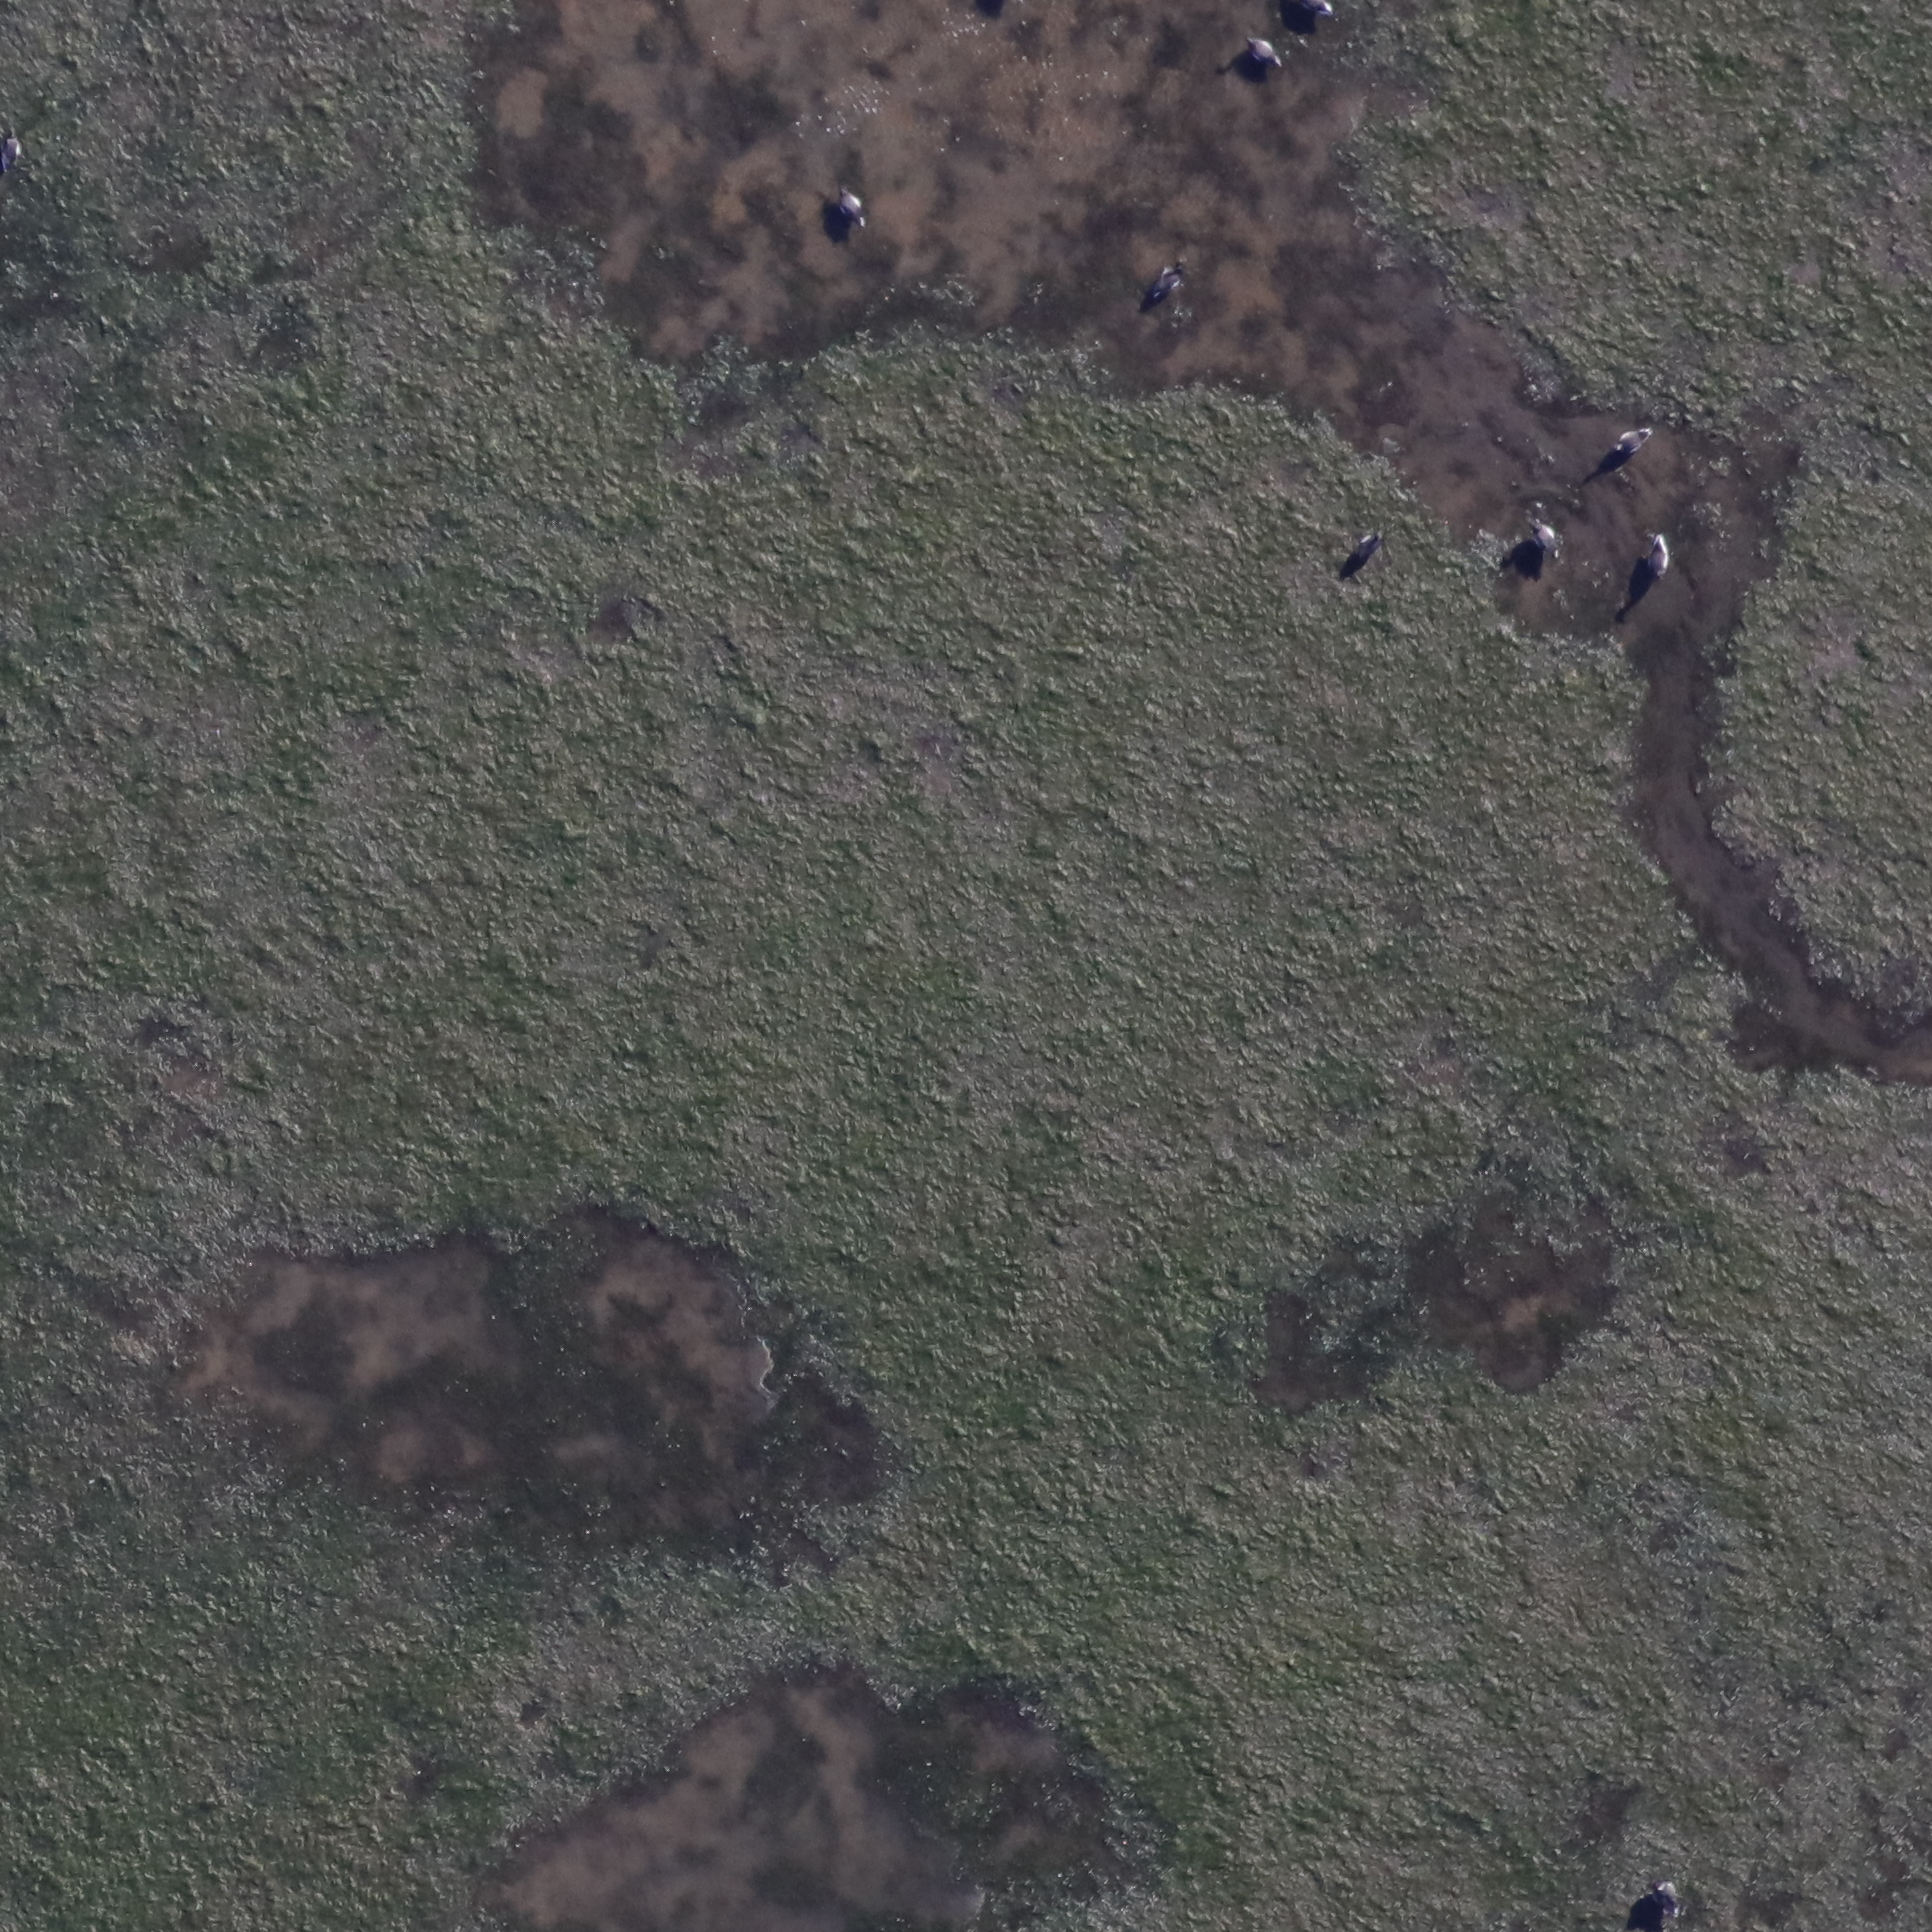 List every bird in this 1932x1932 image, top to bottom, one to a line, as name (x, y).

brant (1264, 49)
brant (9, 154)
brant (851, 208)
brant (1171, 282)
brant (1631, 443)
brant (1541, 534)
brant (1369, 547)
brant (1657, 559)
brant (1668, 1900)